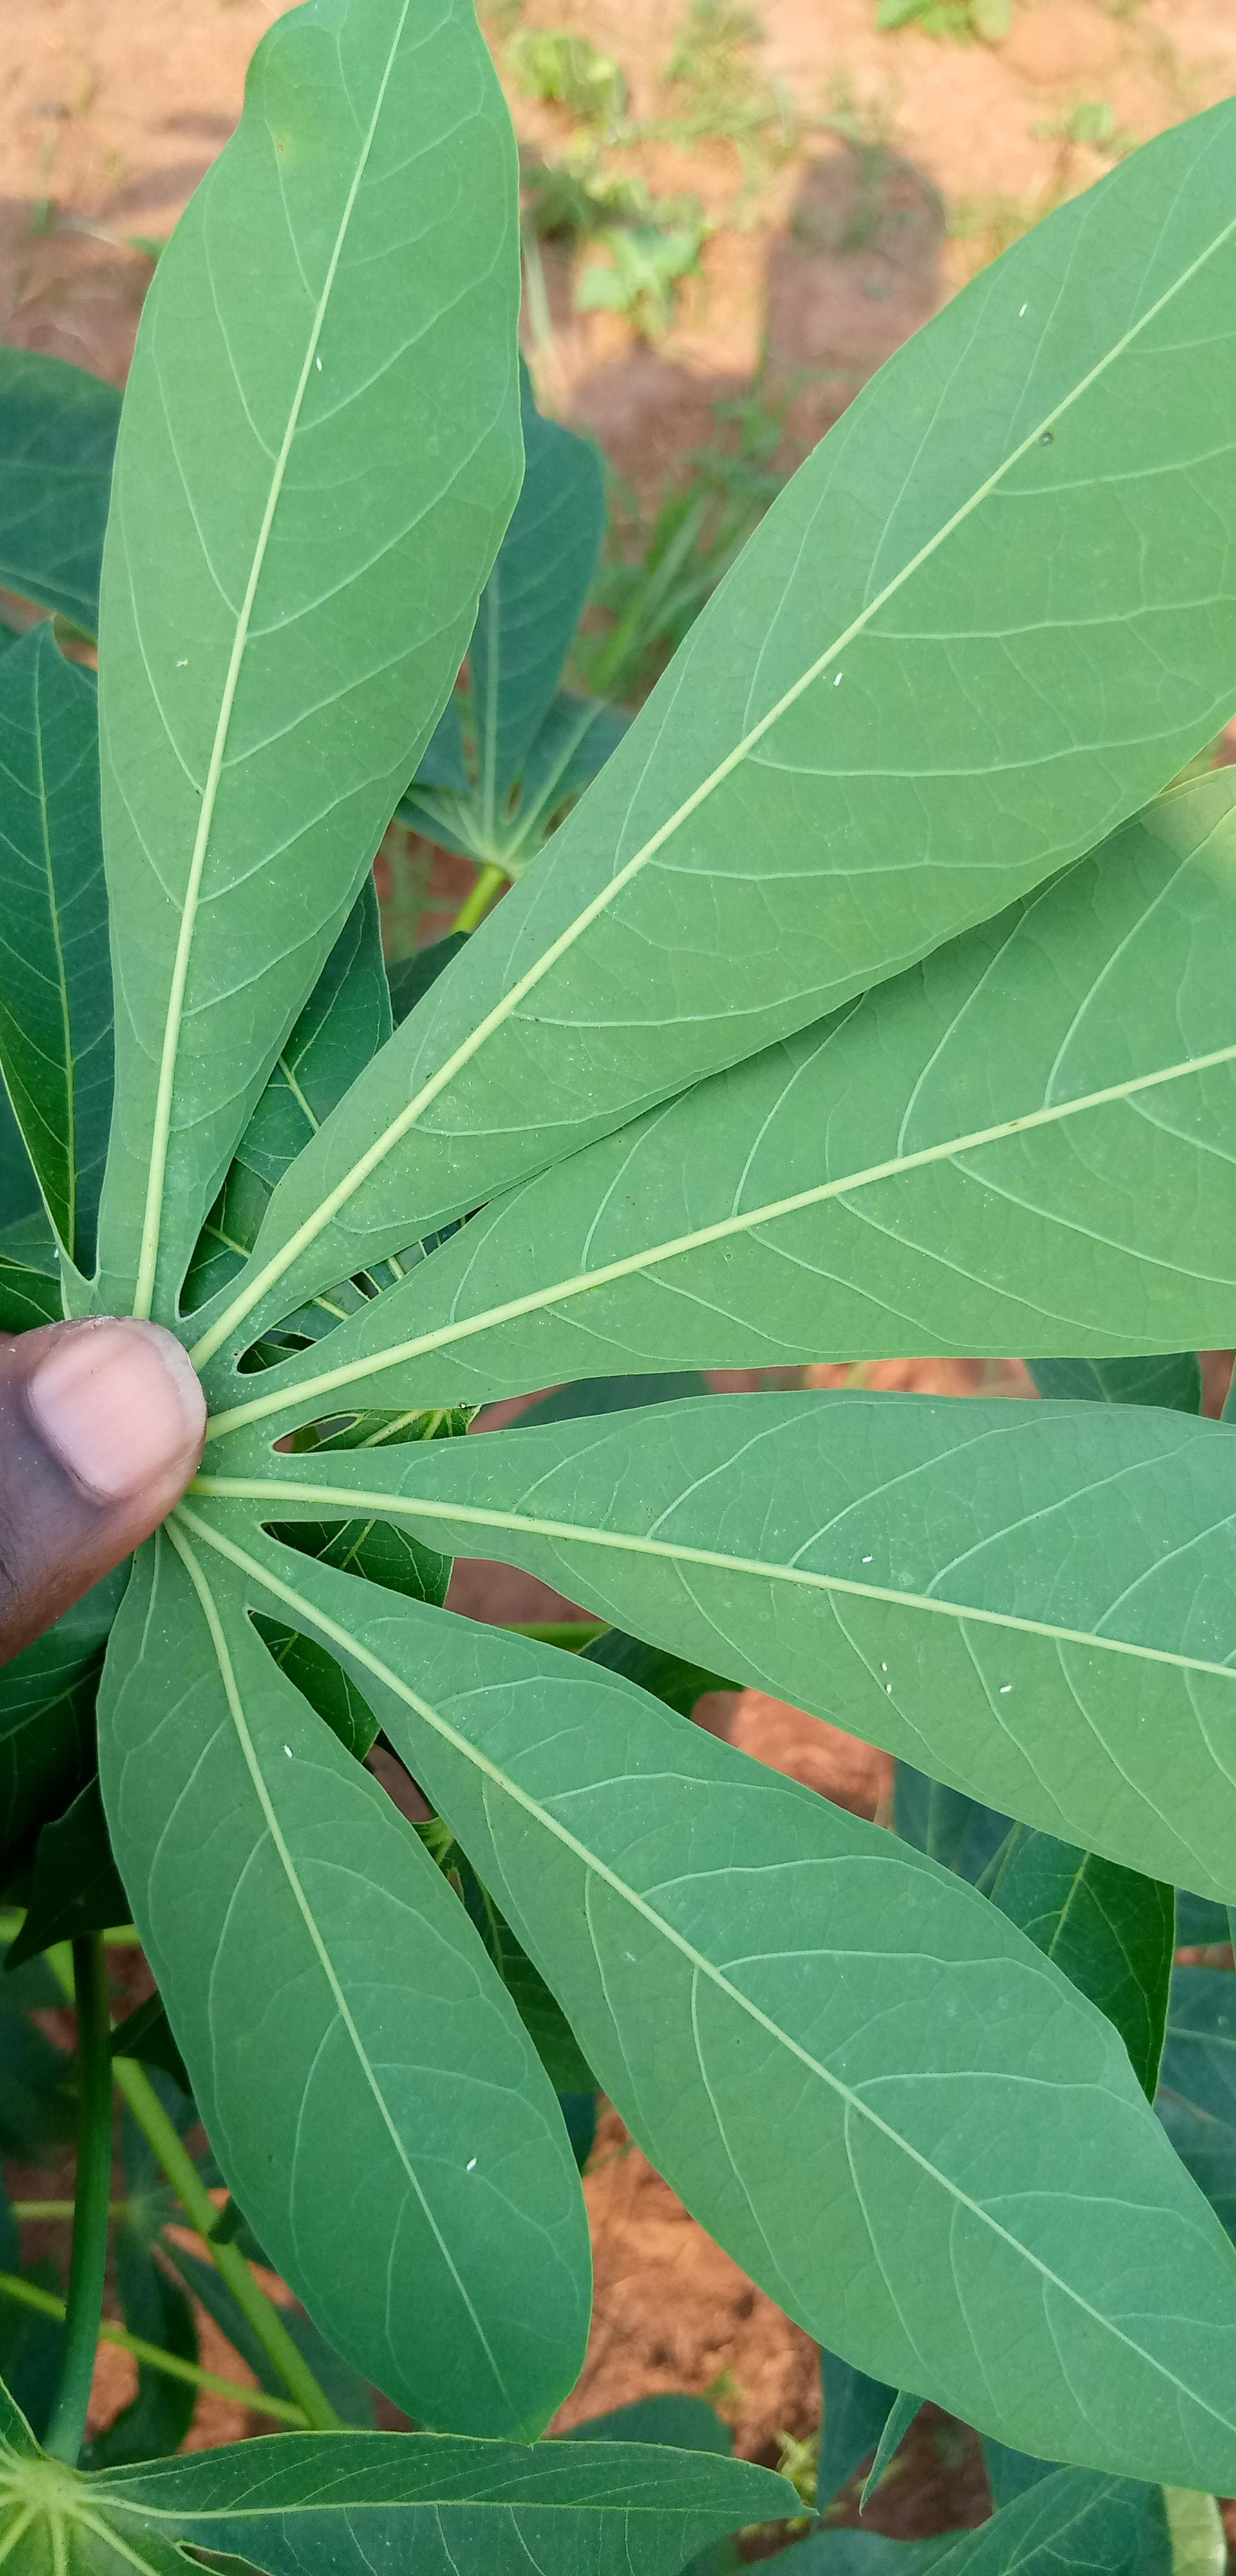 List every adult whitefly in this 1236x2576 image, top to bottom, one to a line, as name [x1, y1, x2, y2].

whitefly [1016, 300, 1029, 323]
whitefly [312, 353, 324, 374]
whitefly [173, 657, 190, 672]
whitefly [830, 668, 845, 688]
whitefly [857, 1551, 875, 1564]
whitefly [879, 1660, 890, 1672]
whitefly [883, 1681, 894, 1695]
whitefly [998, 1681, 1013, 1697]
whitefly [281, 1741, 294, 1759]
whitefly [464, 2155, 480, 2175]